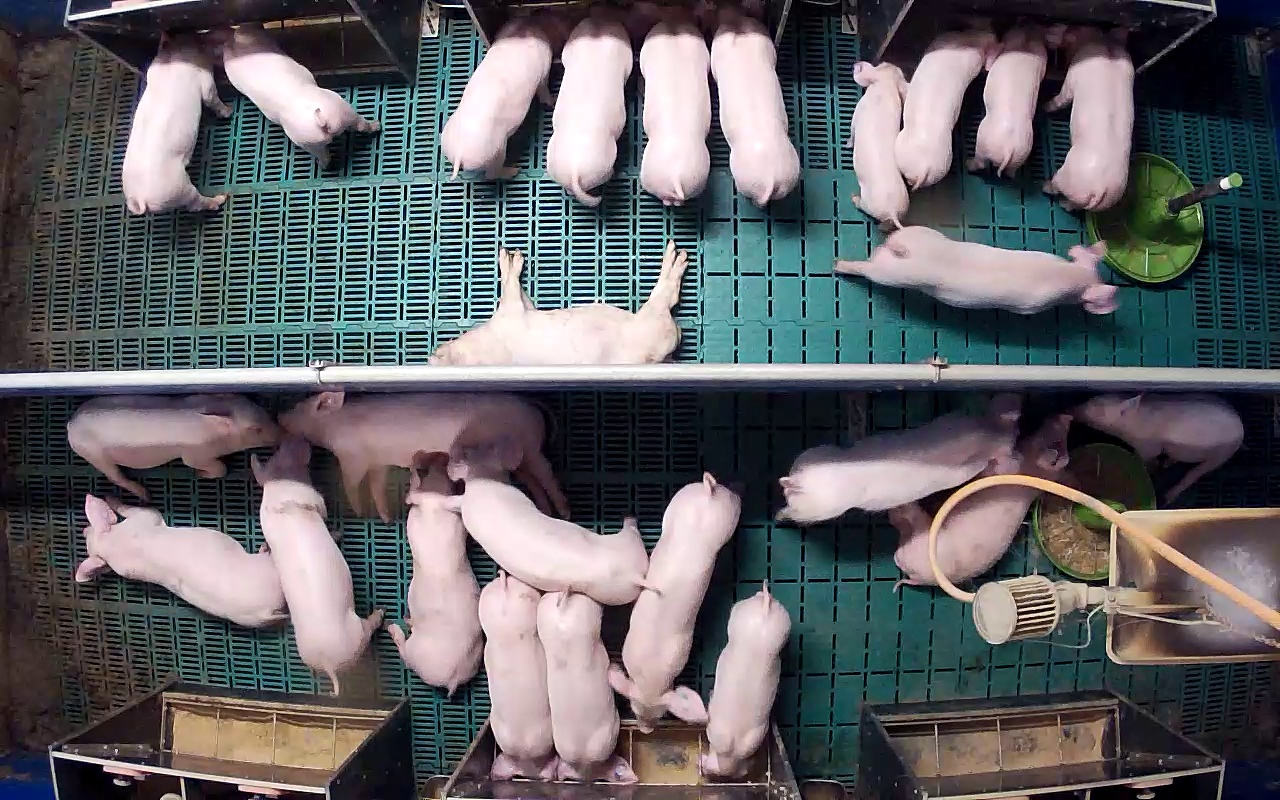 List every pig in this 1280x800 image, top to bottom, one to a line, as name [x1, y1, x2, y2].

pig [548, 1, 633, 208]
pig [635, 2, 711, 208]
pig [711, 2, 803, 208]
pig [898, 15, 1007, 192]
pig [441, 16, 573, 185]
pig [966, 19, 1065, 177]
pig [205, 22, 382, 173]
pig [1044, 23, 1136, 213]
pig [122, 28, 232, 219]
pig [846, 58, 911, 230]
pig [835, 225, 1121, 320]
pig [428, 237, 690, 368]
pig [1074, 389, 1243, 504]
pig [773, 391, 1027, 529]
pig [278, 393, 574, 523]
pig [66, 394, 283, 502]
pig [887, 410, 1071, 596]
pig [251, 438, 385, 699]
pig [448, 447, 660, 607]
pig [387, 452, 485, 700]
pig [607, 471, 741, 736]
pig [76, 493, 294, 630]
pig [478, 571, 557, 780]
pig [698, 578, 794, 777]
pig [539, 587, 636, 785]